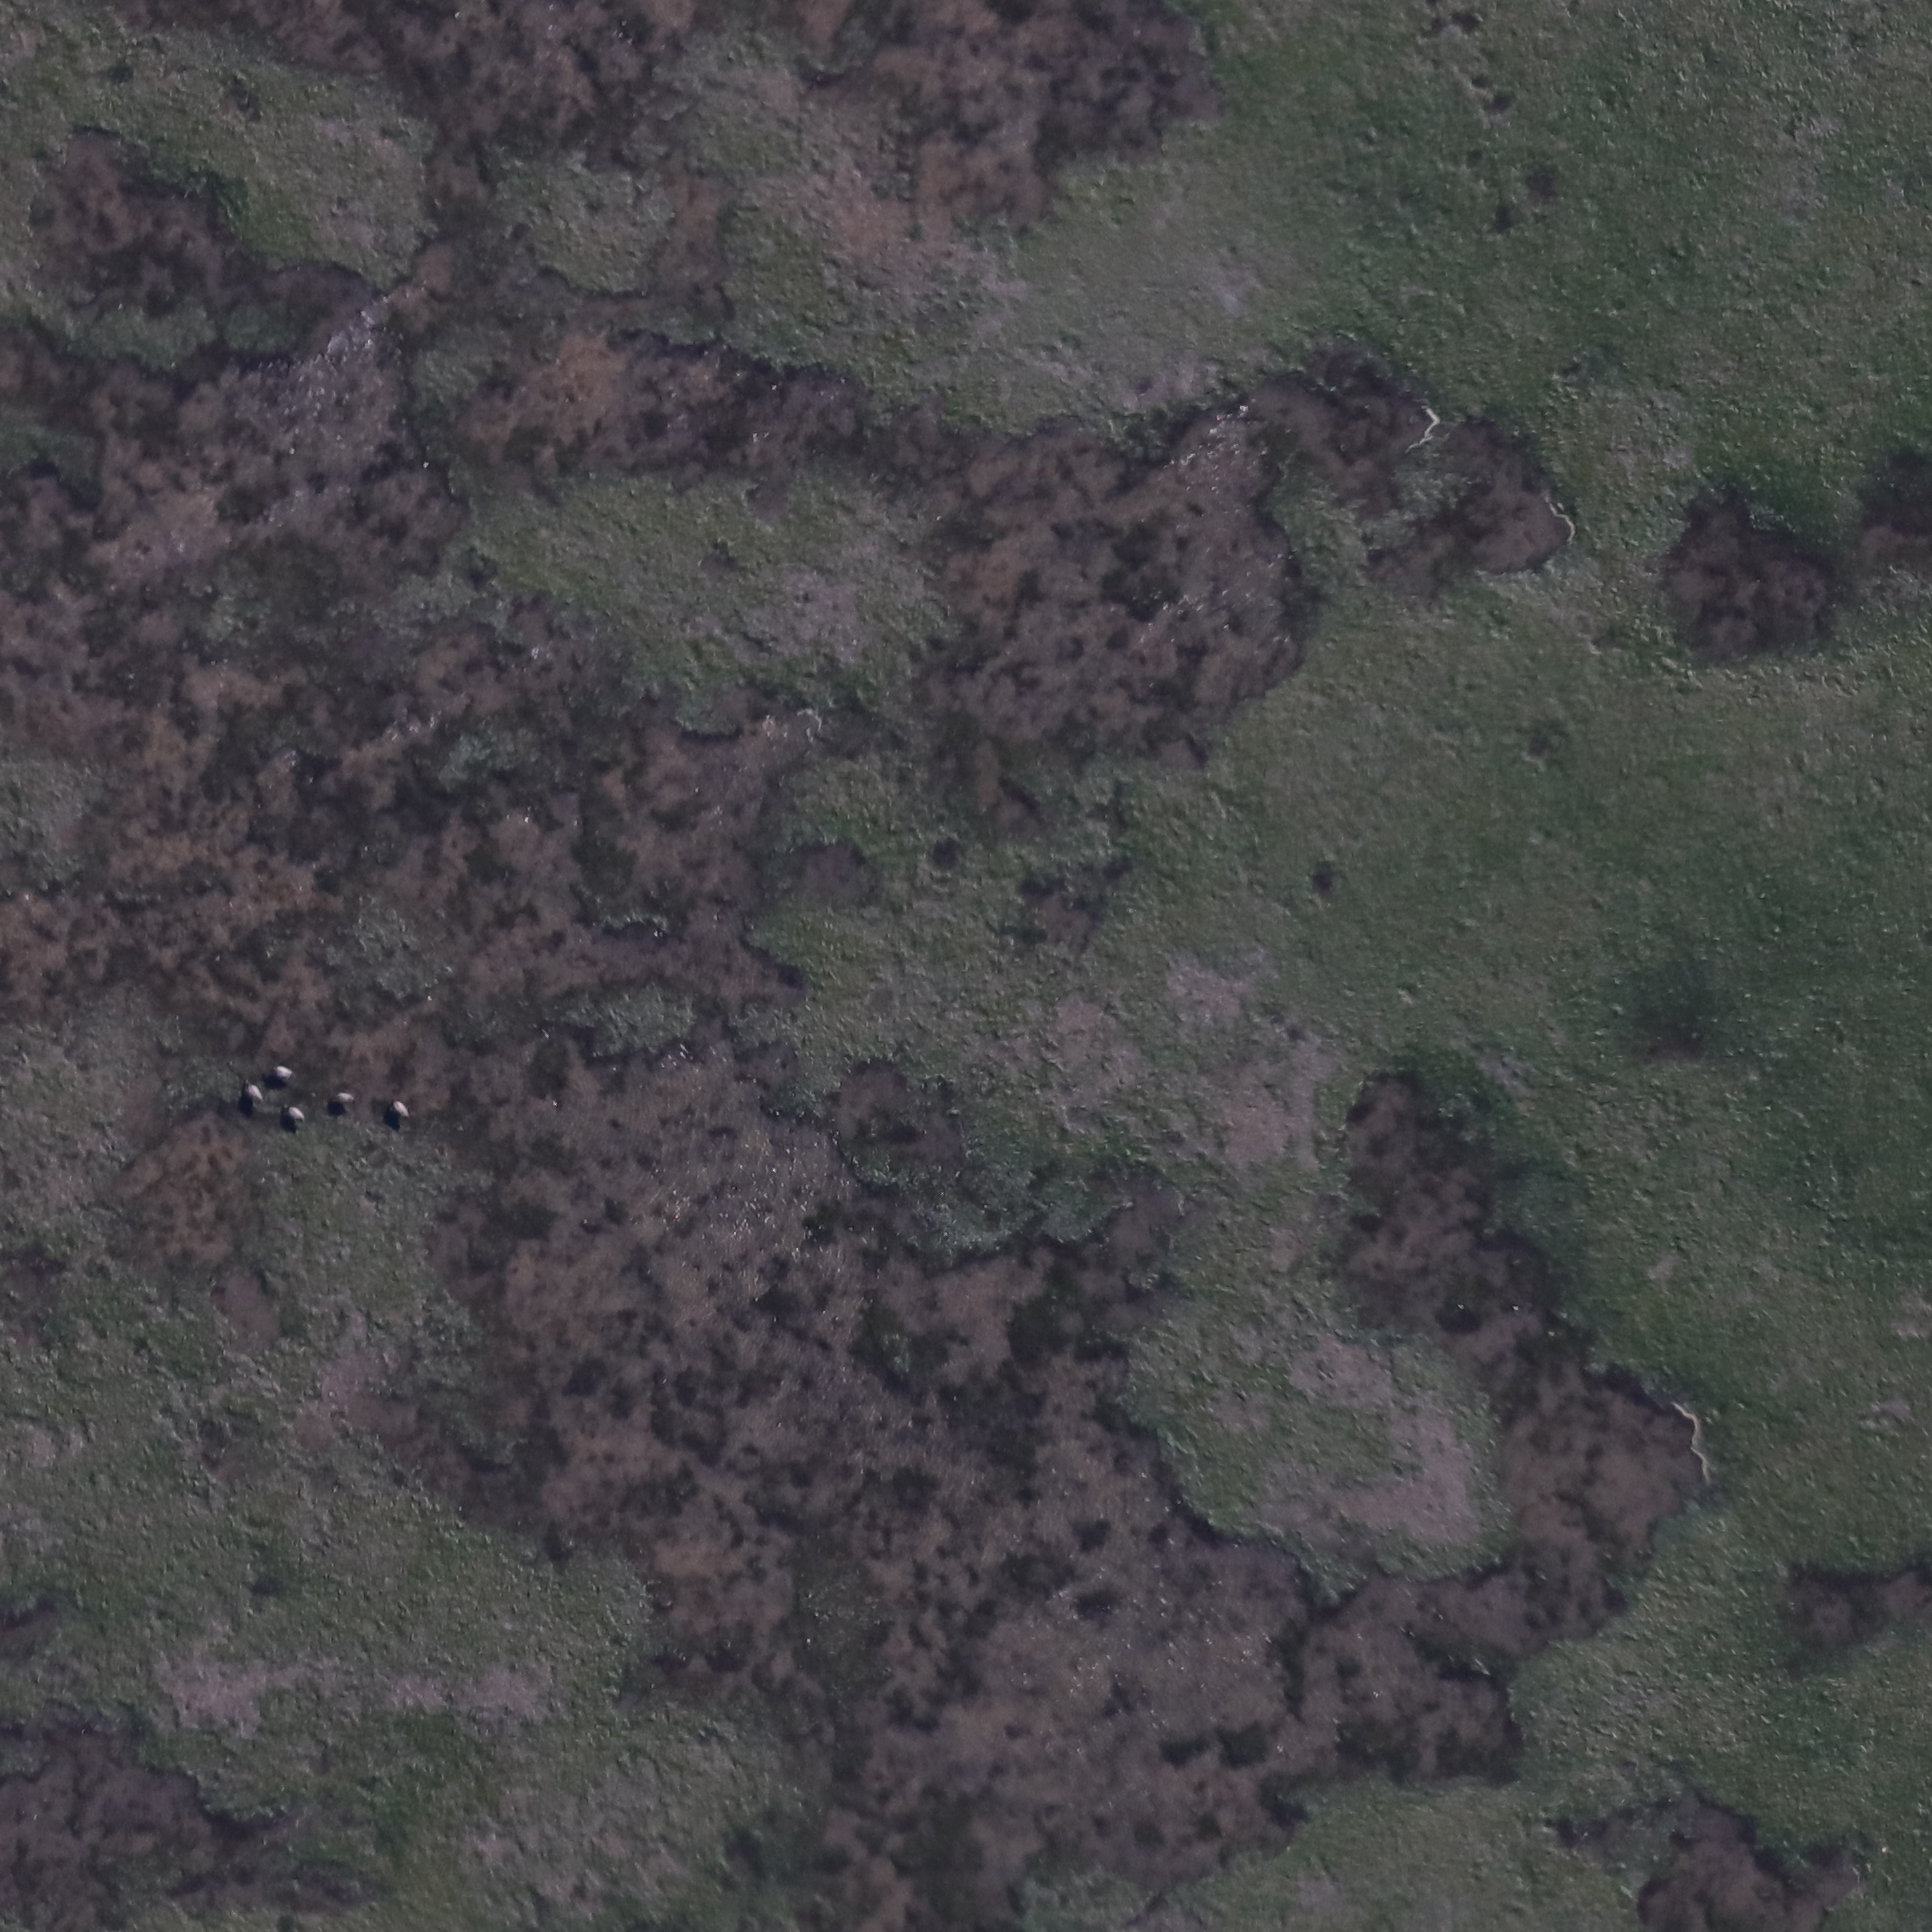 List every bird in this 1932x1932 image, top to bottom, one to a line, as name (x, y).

Canada goose (284, 1074)
Canada goose (250, 1091)
Canada goose (346, 1099)
Canada goose (403, 1108)
Canada goose (296, 1114)